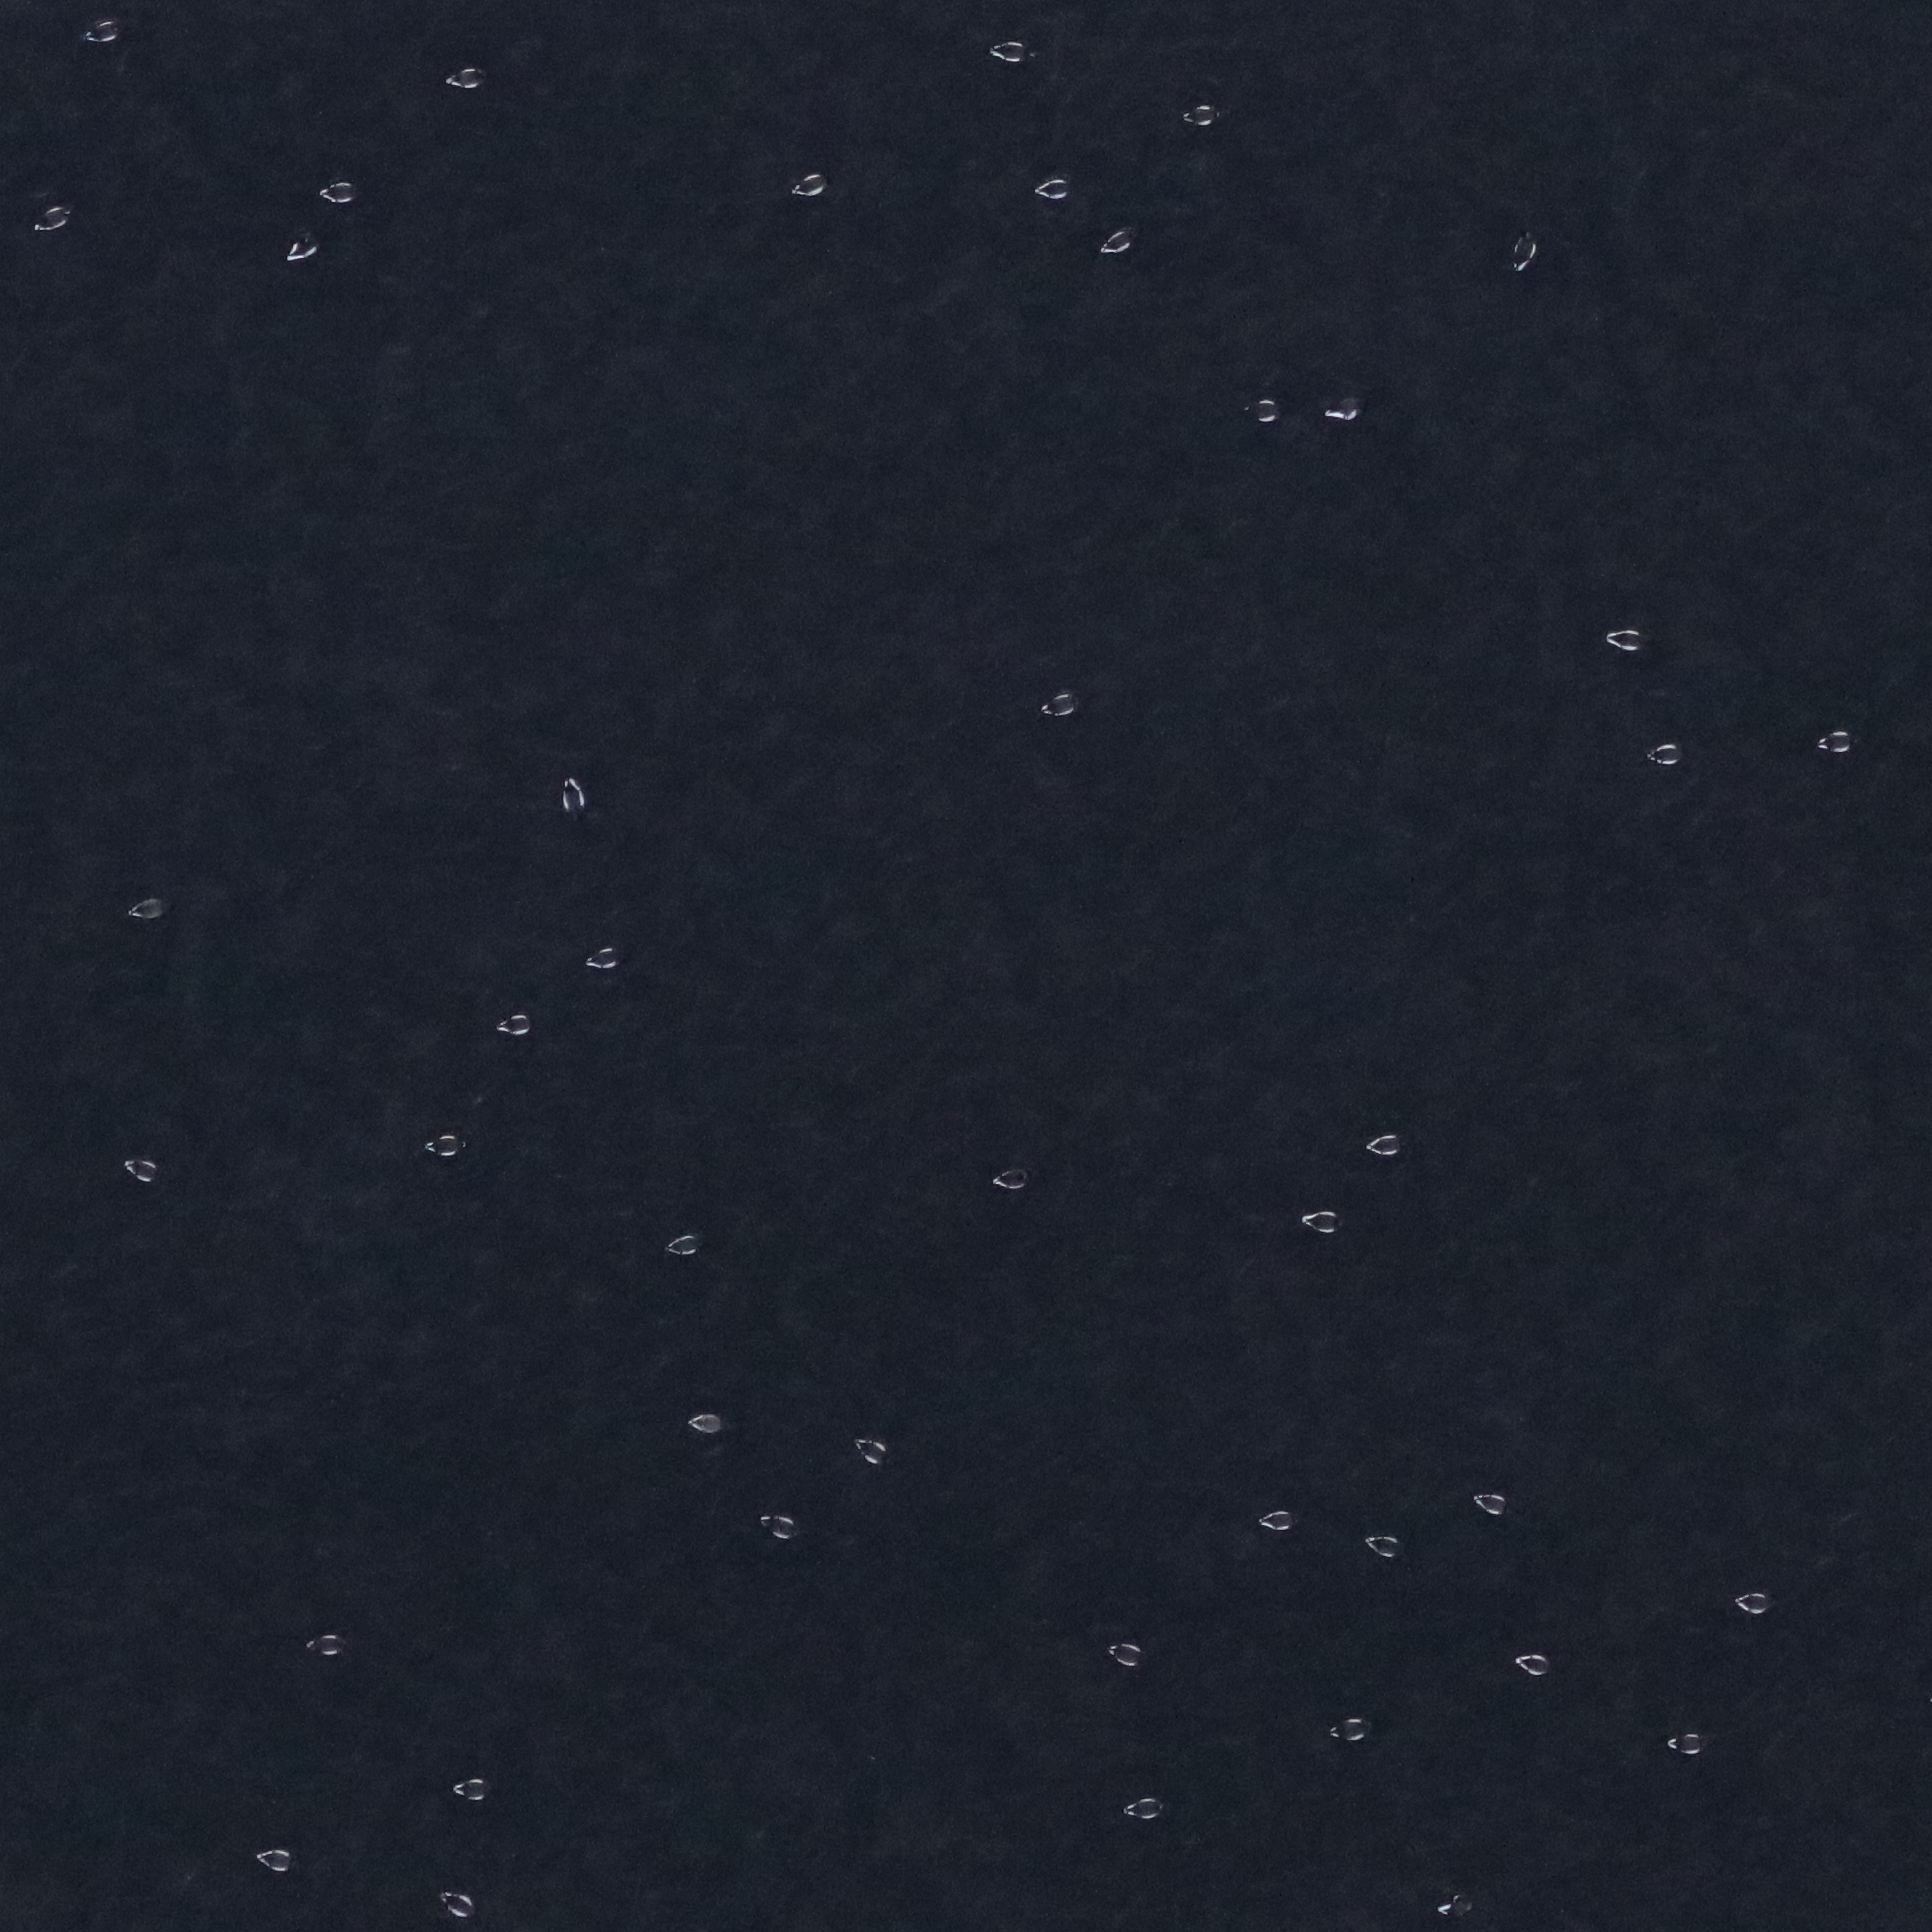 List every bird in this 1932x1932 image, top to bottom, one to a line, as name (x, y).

brant (103, 30)
brant (1012, 53)
brant (468, 78)
brant (1202, 115)
brant (810, 184)
brant (1056, 187)
brant (340, 190)
brant (54, 216)
brant (1118, 240)
brant (304, 246)
brant (1524, 250)
brant (1266, 409)
brant (1350, 409)
brant (1629, 639)
brant (1062, 702)
brant (1837, 742)
brant (1667, 753)
brant (571, 797)
brant (148, 909)
brant (604, 958)
brant (516, 1023)
brant (445, 1145)
brant (1386, 1145)
brant (142, 1169)
brant (1013, 1180)
brant (1323, 1222)
brant (684, 1244)
brant (709, 1425)
brant (871, 1451)
brant (1493, 1503)
brant (1279, 1521)
brant (781, 1527)
brant (1386, 1546)
brant (1755, 1603)
brant (326, 1644)
brant (1127, 1655)
brant (1537, 1665)
brant (1351, 1728)
brant (1688, 1745)
brant (474, 1790)
brant (1146, 1808)
brant (276, 1860)
brant (458, 1906)
brant (1460, 1907)